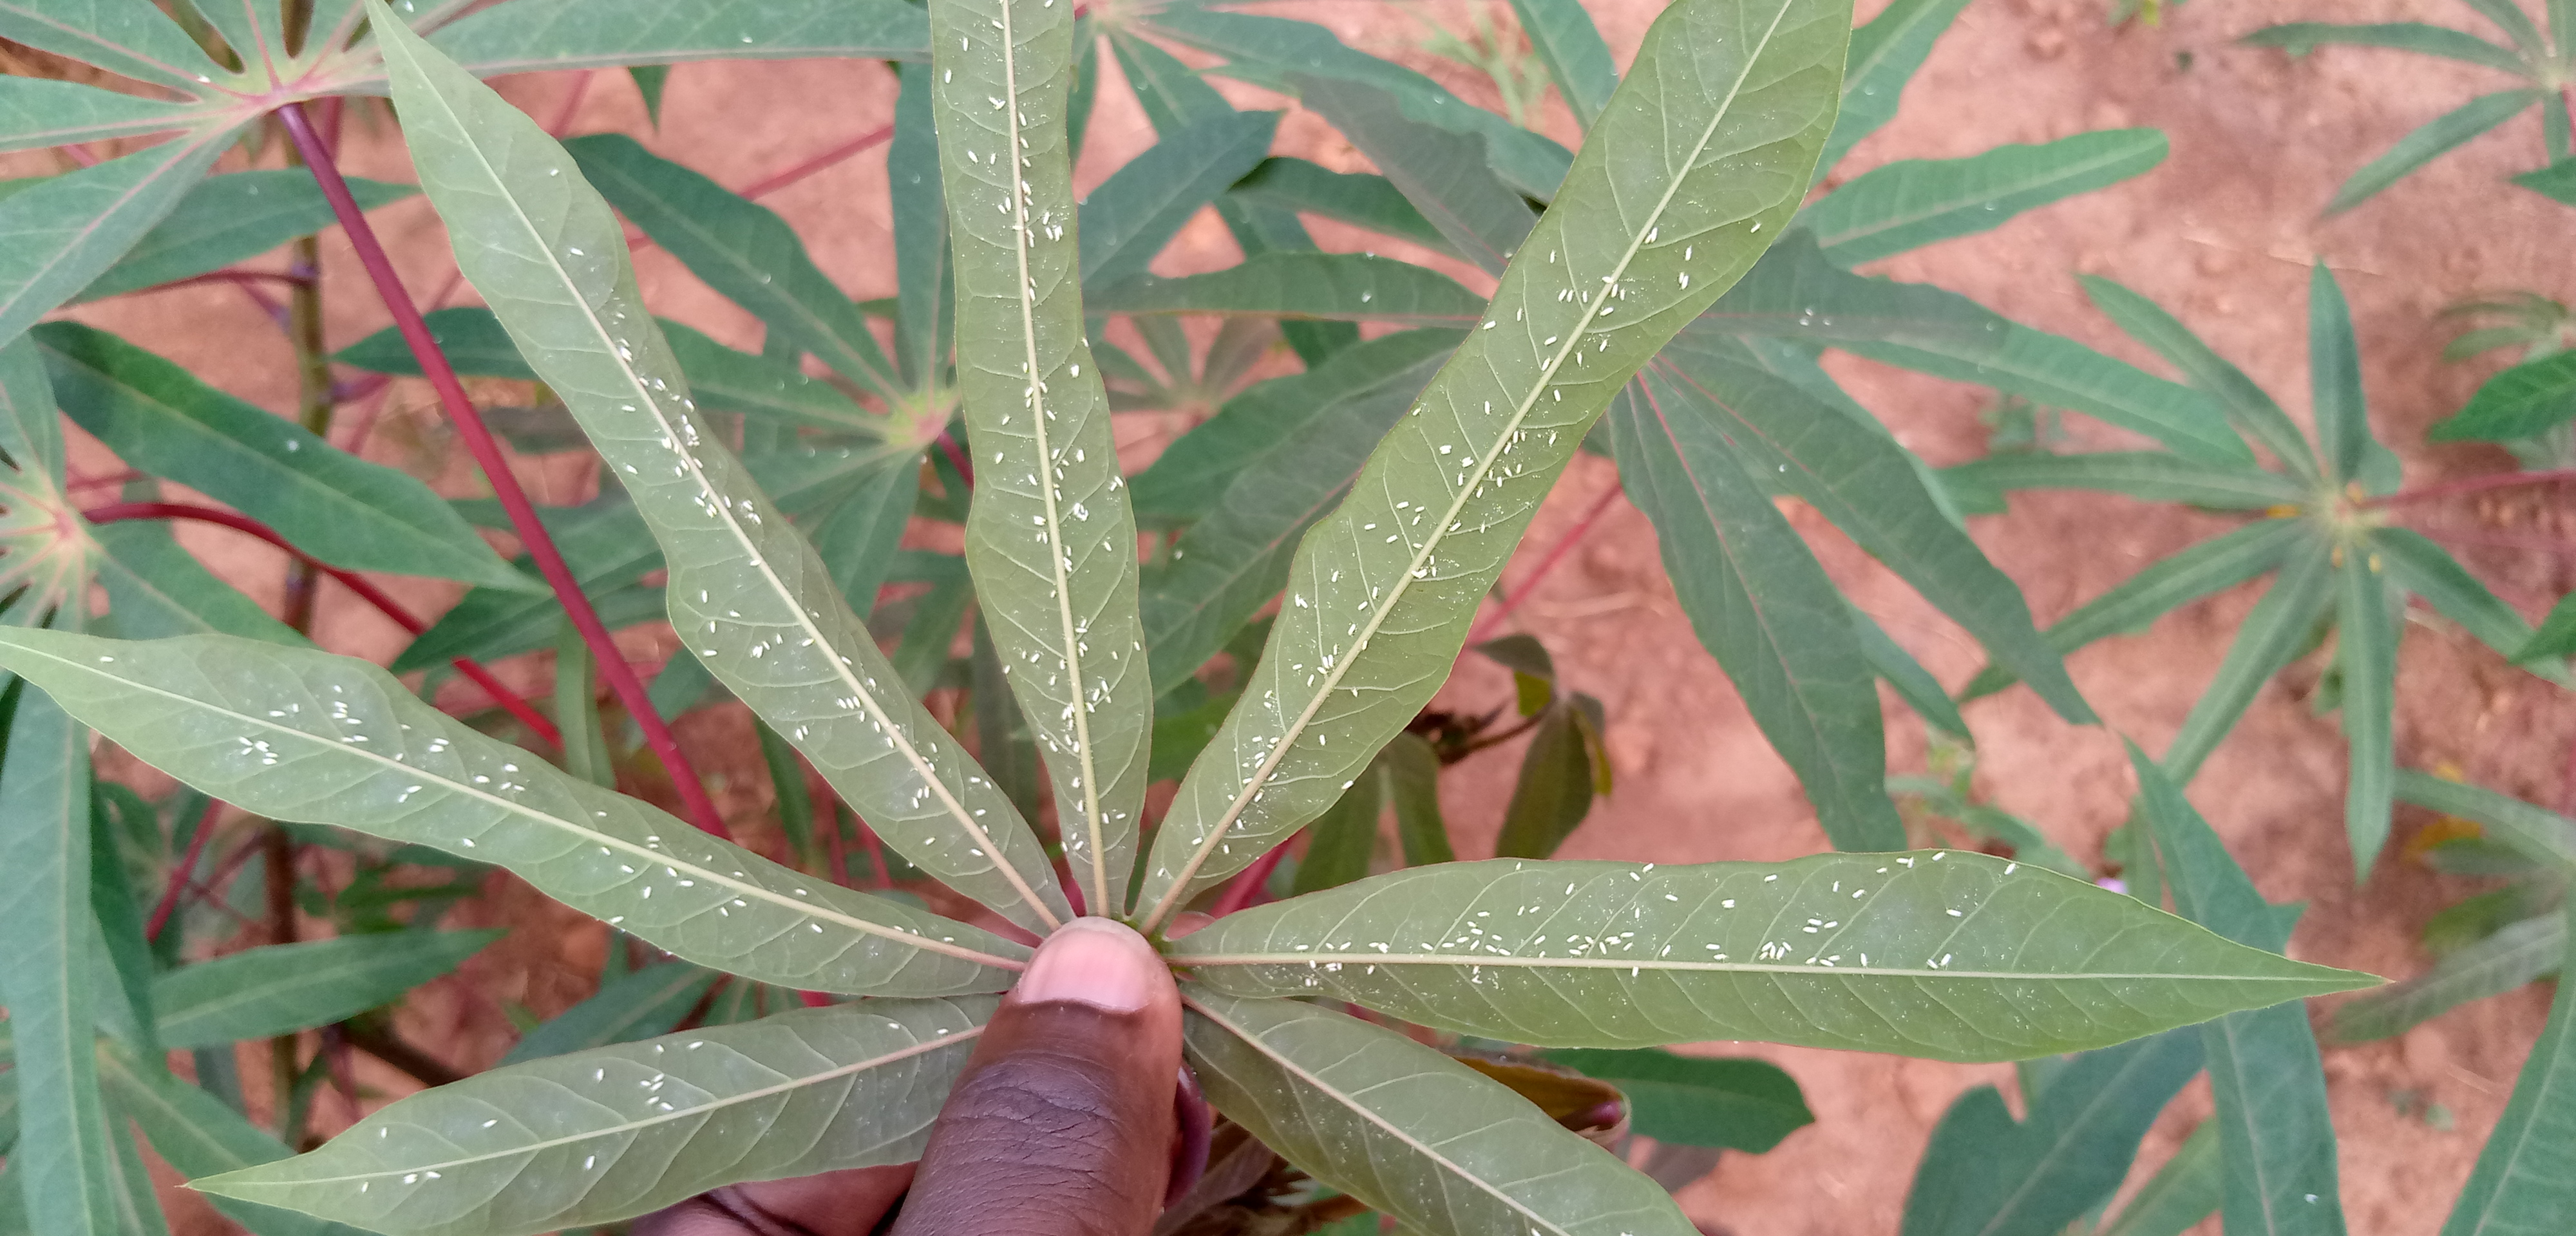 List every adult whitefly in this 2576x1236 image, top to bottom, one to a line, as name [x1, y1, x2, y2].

whitefly [1043, 1, 1057, 21]
whitefly [987, 17, 1006, 32]
whitefly [959, 35, 975, 54]
whitefly [940, 64, 956, 84]
whitefly [988, 91, 1002, 111]
whitefly [992, 98, 1009, 111]
whitefly [1015, 108, 1030, 130]
whitefly [1014, 133, 1034, 153]
whitefly [958, 147, 980, 169]
whitefly [983, 151, 1001, 173]
whitefly [1014, 153, 1044, 176]
whitefly [544, 164, 562, 184]
whitefly [1015, 176, 1036, 196]
whitefly [1002, 191, 1019, 216]
whitefly [1020, 198, 1036, 209]
whitefly [991, 200, 1009, 223]
whitefly [1018, 205, 1035, 225]
whitefly [1039, 209, 1052, 225]
whitefly [1748, 216, 1765, 235]
whitefly [1023, 219, 1037, 240]
whitefly [1052, 220, 1064, 245]
whitefly [1041, 222, 1054, 245]
whitefly [1642, 223, 1661, 246]
whitefly [1021, 233, 1043, 252]
whitefly [568, 241, 583, 260]
whitefly [1679, 245, 1700, 263]
whitefly [1544, 245, 1561, 267]
whitefly [1670, 265, 1690, 291]
whitefly [1600, 272, 1615, 288]
whitefly [1674, 272, 1694, 292]
whitefly [1023, 273, 1041, 291]
whitefly [1563, 283, 1579, 303]
whitefly [1555, 283, 1569, 308]
whitefly [1615, 283, 1630, 304]
whitefly [1605, 284, 1623, 304]
whitefly [1576, 285, 1591, 304]
whitefly [1025, 286, 1039, 303]
whitefly [1512, 304, 1525, 323]
whitefly [1595, 306, 1619, 325]
whitefly [611, 308, 629, 323]
whitefly [1480, 314, 1497, 335]
whitefly [1537, 329, 1562, 352]
whitefly [615, 330, 637, 349]
whitefly [1077, 333, 1092, 350]
whitefly [1591, 336, 1613, 357]
whitefly [618, 342, 634, 365]
whitefly [1572, 348, 1587, 368]
whitefly [1542, 355, 1555, 376]
whitefly [1012, 357, 1034, 375]
whitefly [1068, 363, 1082, 381]
whitefly [639, 373, 654, 388]
whitefly [1036, 373, 1051, 395]
whitefly [649, 374, 668, 394]
whitefly [1017, 382, 1034, 400]
whitefly [1548, 386, 1566, 407]
whitefly [666, 390, 678, 404]
whitefly [1025, 392, 1039, 415]
whitefly [677, 395, 696, 411]
whitefly [622, 399, 640, 416]
whitefly [1480, 399, 1498, 422]
whitefly [1407, 402, 1425, 420]
whitefly [1039, 404, 1062, 422]
whitefly [994, 408, 1019, 428]
whitefly [679, 411, 693, 426]
whitefly [1510, 424, 1521, 447]
whitefly [1515, 424, 1529, 447]
whitefly [681, 426, 699, 441]
whitefly [1543, 426, 1559, 451]
whitefly [658, 432, 675, 450]
whitefly [683, 433, 705, 452]
whitefly [1437, 439, 1460, 460]
whitefly [1499, 439, 1514, 460]
whitefly [669, 442, 687, 460]
whitefly [1072, 442, 1088, 468]
whitefly [1048, 443, 1066, 464]
whitefly [992, 448, 1010, 467]
whitefly [1455, 451, 1480, 469]
whitefly [690, 452, 707, 473]
whitefly [1060, 455, 1073, 475]
whitefly [677, 459, 693, 474]
whitefly [1500, 459, 1516, 483]
whitefly [1515, 461, 1524, 478]
whitefly [623, 463, 641, 479]
whitefly [1485, 463, 1498, 483]
whitefly [1051, 464, 1066, 482]
whitefly [670, 464, 687, 488]
whitefly [1025, 467, 1044, 489]
whitefly [1452, 467, 1474, 492]
whitefly [1494, 471, 1506, 492]
whitefly [1112, 472, 1126, 489]
whitefly [1103, 478, 1120, 496]
whitefly [1053, 482, 1065, 502]
whitefly [699, 484, 716, 499]
whitefly [1473, 484, 1490, 502]
whitefly [690, 489, 708, 511]
whitefly [718, 489, 734, 510]
whitefly [739, 491, 757, 511]
whitefly [1392, 494, 1414, 515]
whitefly [1068, 495, 1085, 520]
whitefly [1411, 499, 1433, 515]
whitefly [699, 500, 724, 524]
whitefly [703, 501, 719, 520]
whitefly [1074, 501, 1091, 523]
whitefly [1410, 510, 1425, 532]
whitefly [747, 512, 765, 529]
whitefly [1026, 512, 1052, 529]
whitefly [1362, 516, 1379, 536]
whitefly [1443, 518, 1465, 538]
whitefly [1474, 520, 1489, 539]
whitefly [1030, 527, 1046, 549]
whitefly [1037, 529, 1053, 551]
whitefly [1381, 531, 1408, 548]
whitefly [1101, 536, 1112, 556]
whitefly [1408, 537, 1428, 556]
whitefly [1063, 543, 1077, 559]
whitefly [1061, 551, 1076, 576]
whitefly [1426, 551, 1439, 569]
whitefly [747, 556, 761, 574]
whitefly [1408, 565, 1428, 590]
whitefly [1430, 565, 1444, 583]
whitefly [1327, 566, 1347, 594]
whitefly [1370, 583, 1382, 601]
whitefly [1045, 588, 1060, 602]
whitefly [693, 589, 709, 609]
whitefly [1291, 593, 1314, 615]
whitefly [1353, 597, 1371, 615]
whitefly [728, 604, 743, 622]
whitefly [810, 606, 825, 624]
whitefly [705, 615, 721, 633]
whitefly [1075, 615, 1090, 628]
whitefly [1343, 621, 1356, 638]
whitefly [1070, 621, 1090, 639]
whitefly [770, 631, 786, 648]
whitefly [799, 632, 817, 652]
whitefly [1077, 635, 1094, 664]
whitefly [1132, 637, 1142, 653]
whitefly [759, 639, 775, 655]
whitefly [1074, 641, 1090, 662]
whitefly [1331, 641, 1343, 658]
whitefly [750, 645, 765, 662]
whitefly [1025, 646, 1044, 667]
whitefly [1107, 646, 1122, 664]
whitefly [698, 648, 722, 662]
whitefly [1015, 648, 1029, 661]
whitefly [1318, 649, 1338, 671]
whitefly [95, 652, 117, 666]
whitefly [1000, 653, 1012, 681]
whitefly [1052, 653, 1070, 672]
whitefly [838, 655, 855, 667]
whitefly [1289, 658, 1305, 677]
whitefly [1313, 662, 1339, 681]
whitefly [1044, 669, 1057, 691]
whitefly [1302, 669, 1321, 688]
whitefly [864, 672, 878, 692]
whitefly [1100, 675, 1112, 695]
whitefly [1345, 679, 1365, 700]
whitefly [330, 682, 343, 695]
whitefly [1089, 682, 1103, 703]
whitefly [1261, 685, 1278, 702]
whitefly [1104, 689, 1117, 705]
whitefly [829, 691, 848, 716]
whitefly [849, 692, 862, 708]
whitefly [1056, 694, 1079, 725]
whitefly [332, 695, 349, 711]
whitefly [1086, 695, 1099, 718]
whitefly [842, 697, 855, 716]
whitefly [288, 699, 302, 715]
whitefly [1260, 700, 1274, 715]
whitefly [328, 704, 352, 724]
whitefly [855, 704, 871, 726]
whitefly [265, 707, 289, 721]
whitefly [342, 714, 363, 729]
whitefly [1065, 714, 1079, 734]
whitefly [799, 716, 815, 738]
whitefly [871, 720, 885, 735]
whitefly [392, 721, 422, 737]
whitefly [790, 722, 807, 745]
whitefly [1317, 728, 1331, 749]
whitefly [339, 729, 357, 753]
whitefly [433, 729, 455, 748]
whitefly [1034, 729, 1050, 750]
whitefly [1063, 729, 1074, 753]
whitefly [353, 729, 370, 746]
whitefly [1250, 731, 1266, 747]
whitefly [234, 733, 253, 754]
whitefly [1267, 734, 1287, 747]
whitefly [927, 735, 946, 756]
whitefly [880, 736, 900, 751]
whitefly [1070, 737, 1083, 756]
whitefly [250, 738, 274, 756]
whitefly [1045, 738, 1059, 759]
whitefly [1263, 740, 1284, 755]
whitefly [426, 744, 448, 760]
whitefly [237, 744, 254, 763]
whitefly [262, 749, 286, 762]
whitefly [1248, 749, 1267, 763]
whitefly [391, 752, 408, 769]
whitefly [916, 754, 936, 771]
whitefly [1253, 754, 1268, 772]
whitefly [1236, 757, 1250, 774]
whitefly [261, 759, 279, 777]
whitefly [498, 759, 525, 775]
whitefly [926, 763, 939, 775]
whitefly [965, 769, 980, 787]
whitefly [472, 772, 493, 792]
whitefly [1263, 772, 1282, 785]
whitefly [1234, 774, 1255, 791]
whitefly [498, 775, 513, 799]
whitefly [1068, 775, 1082, 791]
whitefly [402, 776, 424, 797]
whitefly [980, 776, 996, 794]
whitefly [1337, 777, 1358, 792]
whitefly [917, 781, 933, 801]
whitefly [512, 782, 529, 798]
whitefly [909, 788, 932, 803]
whitefly [1249, 789, 1267, 807]
whitefly [1220, 792, 1234, 807]
whitefly [397, 794, 410, 810]
whitefly [1074, 794, 1094, 814]
whitefly [905, 799, 927, 812]
whitefly [591, 804, 612, 823]
whitefly [1099, 804, 1113, 832]
whitefly [1111, 805, 1128, 825]
whitefly [971, 806, 996, 825]
whitefly [1228, 814, 1245, 836]
whitefly [974, 824, 996, 840]
whitefly [1065, 828, 1079, 842]
whitefly [1184, 829, 1202, 849]
whitefly [645, 832, 665, 845]
whitefly [460, 834, 477, 850]
whitefly [922, 834, 941, 846]
whitefly [1212, 836, 1231, 857]
whitefly [1061, 837, 1070, 854]
whitefly [1073, 838, 1086, 854]
whitefly [647, 840, 660, 854]
whitefly [600, 843, 614, 859]
whitefly [966, 844, 987, 864]
whitefly [1891, 847, 1915, 873]
whitefly [1923, 847, 1953, 870]
whitefly [701, 848, 719, 863]
whitefly [1899, 849, 1915, 876]
whitefly [1998, 855, 2025, 881]
whitefly [1869, 857, 1893, 878]
whitefly [1507, 858, 1528, 874]
whitefly [620, 859, 637, 878]
whitefly [1636, 859, 1658, 876]
whitefly [726, 861, 746, 881]
whitefly [663, 863, 680, 881]
whitefly [1146, 863, 1165, 878]
whitefly [1626, 864, 1644, 884]
whitefly [1761, 870, 1781, 887]
whitefly [681, 876, 701, 894]
whitefly [1825, 878, 1842, 895]
whitefly [1558, 879, 1578, 898]
whitefly [640, 881, 656, 904]
whitefly [1851, 884, 1871, 901]
whitefly [793, 887, 812, 900]
whitefly [1663, 891, 1683, 907]
whitefly [1721, 893, 1742, 913]
whitefly [732, 895, 752, 911]
whitefly [1525, 897, 1544, 918]
whitefly [1511, 900, 1534, 922]
whitefly [1624, 900, 1643, 919]
whitefly [1944, 903, 1966, 927]
whitefly [716, 904, 733, 919]
whitefly [1476, 905, 1490, 921]
whitefly [608, 909, 629, 928]
whitefly [1806, 913, 1828, 932]
whitefly [1464, 915, 1477, 933]
whitefly [1821, 915, 1839, 934]
whitefly [888, 918, 910, 942]
whitefly [808, 919, 828, 939]
whitefly [1469, 919, 1484, 941]
whitefly [909, 922, 923, 937]
whitefly [1796, 922, 1821, 940]
whitefly [1613, 924, 1642, 941]
whitefly [1604, 926, 1620, 946]
whitefly [1450, 928, 1469, 948]
whitefly [1490, 928, 1504, 944]
whitefly [1563, 930, 1579, 943]
whitefly [939, 930, 961, 947]
whitefly [1528, 930, 1553, 949]
whitefly [1584, 931, 1604, 948]
whitefly [1439, 932, 1455, 953]
whitefly [1365, 934, 1383, 954]
whitefly [1759, 934, 1781, 954]
whitefly [1338, 935, 1353, 950]
whitefly [1781, 935, 1798, 959]
whitefly [1322, 936, 1336, 952]
whitefly [1592, 937, 1613, 957]
whitefly [1700, 937, 1732, 957]
whitefly [1416, 937, 1434, 959]
whitefly [1622, 937, 1635, 954]
whitefly [1379, 939, 1392, 957]
whitefly [1292, 940, 1309, 956]
whitefly [1658, 941, 1672, 960]
whitefly [1768, 941, 1783, 965]
whitefly [1478, 942, 1499, 958]
whitefly [1499, 944, 1516, 960]
whitefly [1531, 944, 1551, 962]
whitefly [1568, 944, 1589, 960]
whitefly [1776, 944, 1795, 967]
whitefly [1754, 948, 1769, 965]
whitefly [1922, 948, 1938, 974]
whitefly [1710, 949, 1730, 969]
whitefly [1826, 949, 1842, 966]
whitefly [1937, 949, 1954, 971]
whitefly [1803, 950, 1819, 970]
whitefly [1854, 950, 1868, 971]
whitefly [1305, 953, 1318, 970]
whitefly [1817, 955, 1839, 975]
whitefly [1322, 956, 1342, 983]
whitefly [1331, 956, 1349, 978]
whitefly [1356, 958, 1381, 979]
whitefly [1471, 960, 1487, 979]
whitefly [1620, 960, 1654, 984]
whitefly [1466, 973, 1489, 989]
whitefly [1300, 974, 1321, 989]
whitefly [882, 1016, 901, 1038]
whitefly [936, 1025, 949, 1042]
whitefly [683, 1035, 705, 1053]
whitefly [652, 1042, 670, 1056]
whitefly [595, 1069, 614, 1084]
whitefly [648, 1069, 665, 1084]
whitefly [638, 1076, 654, 1093]
whitefly [649, 1078, 671, 1093]
whitefly [643, 1091, 661, 1112]
whitefly [660, 1095, 674, 1117]
whitefly [480, 1116, 498, 1134]
whitefly [372, 1121, 392, 1142]
whitefly [585, 1153, 604, 1174]
whitefly [425, 1166, 443, 1184]
whitefly [399, 1170, 418, 1188]
whitefly [357, 1177, 372, 1196]